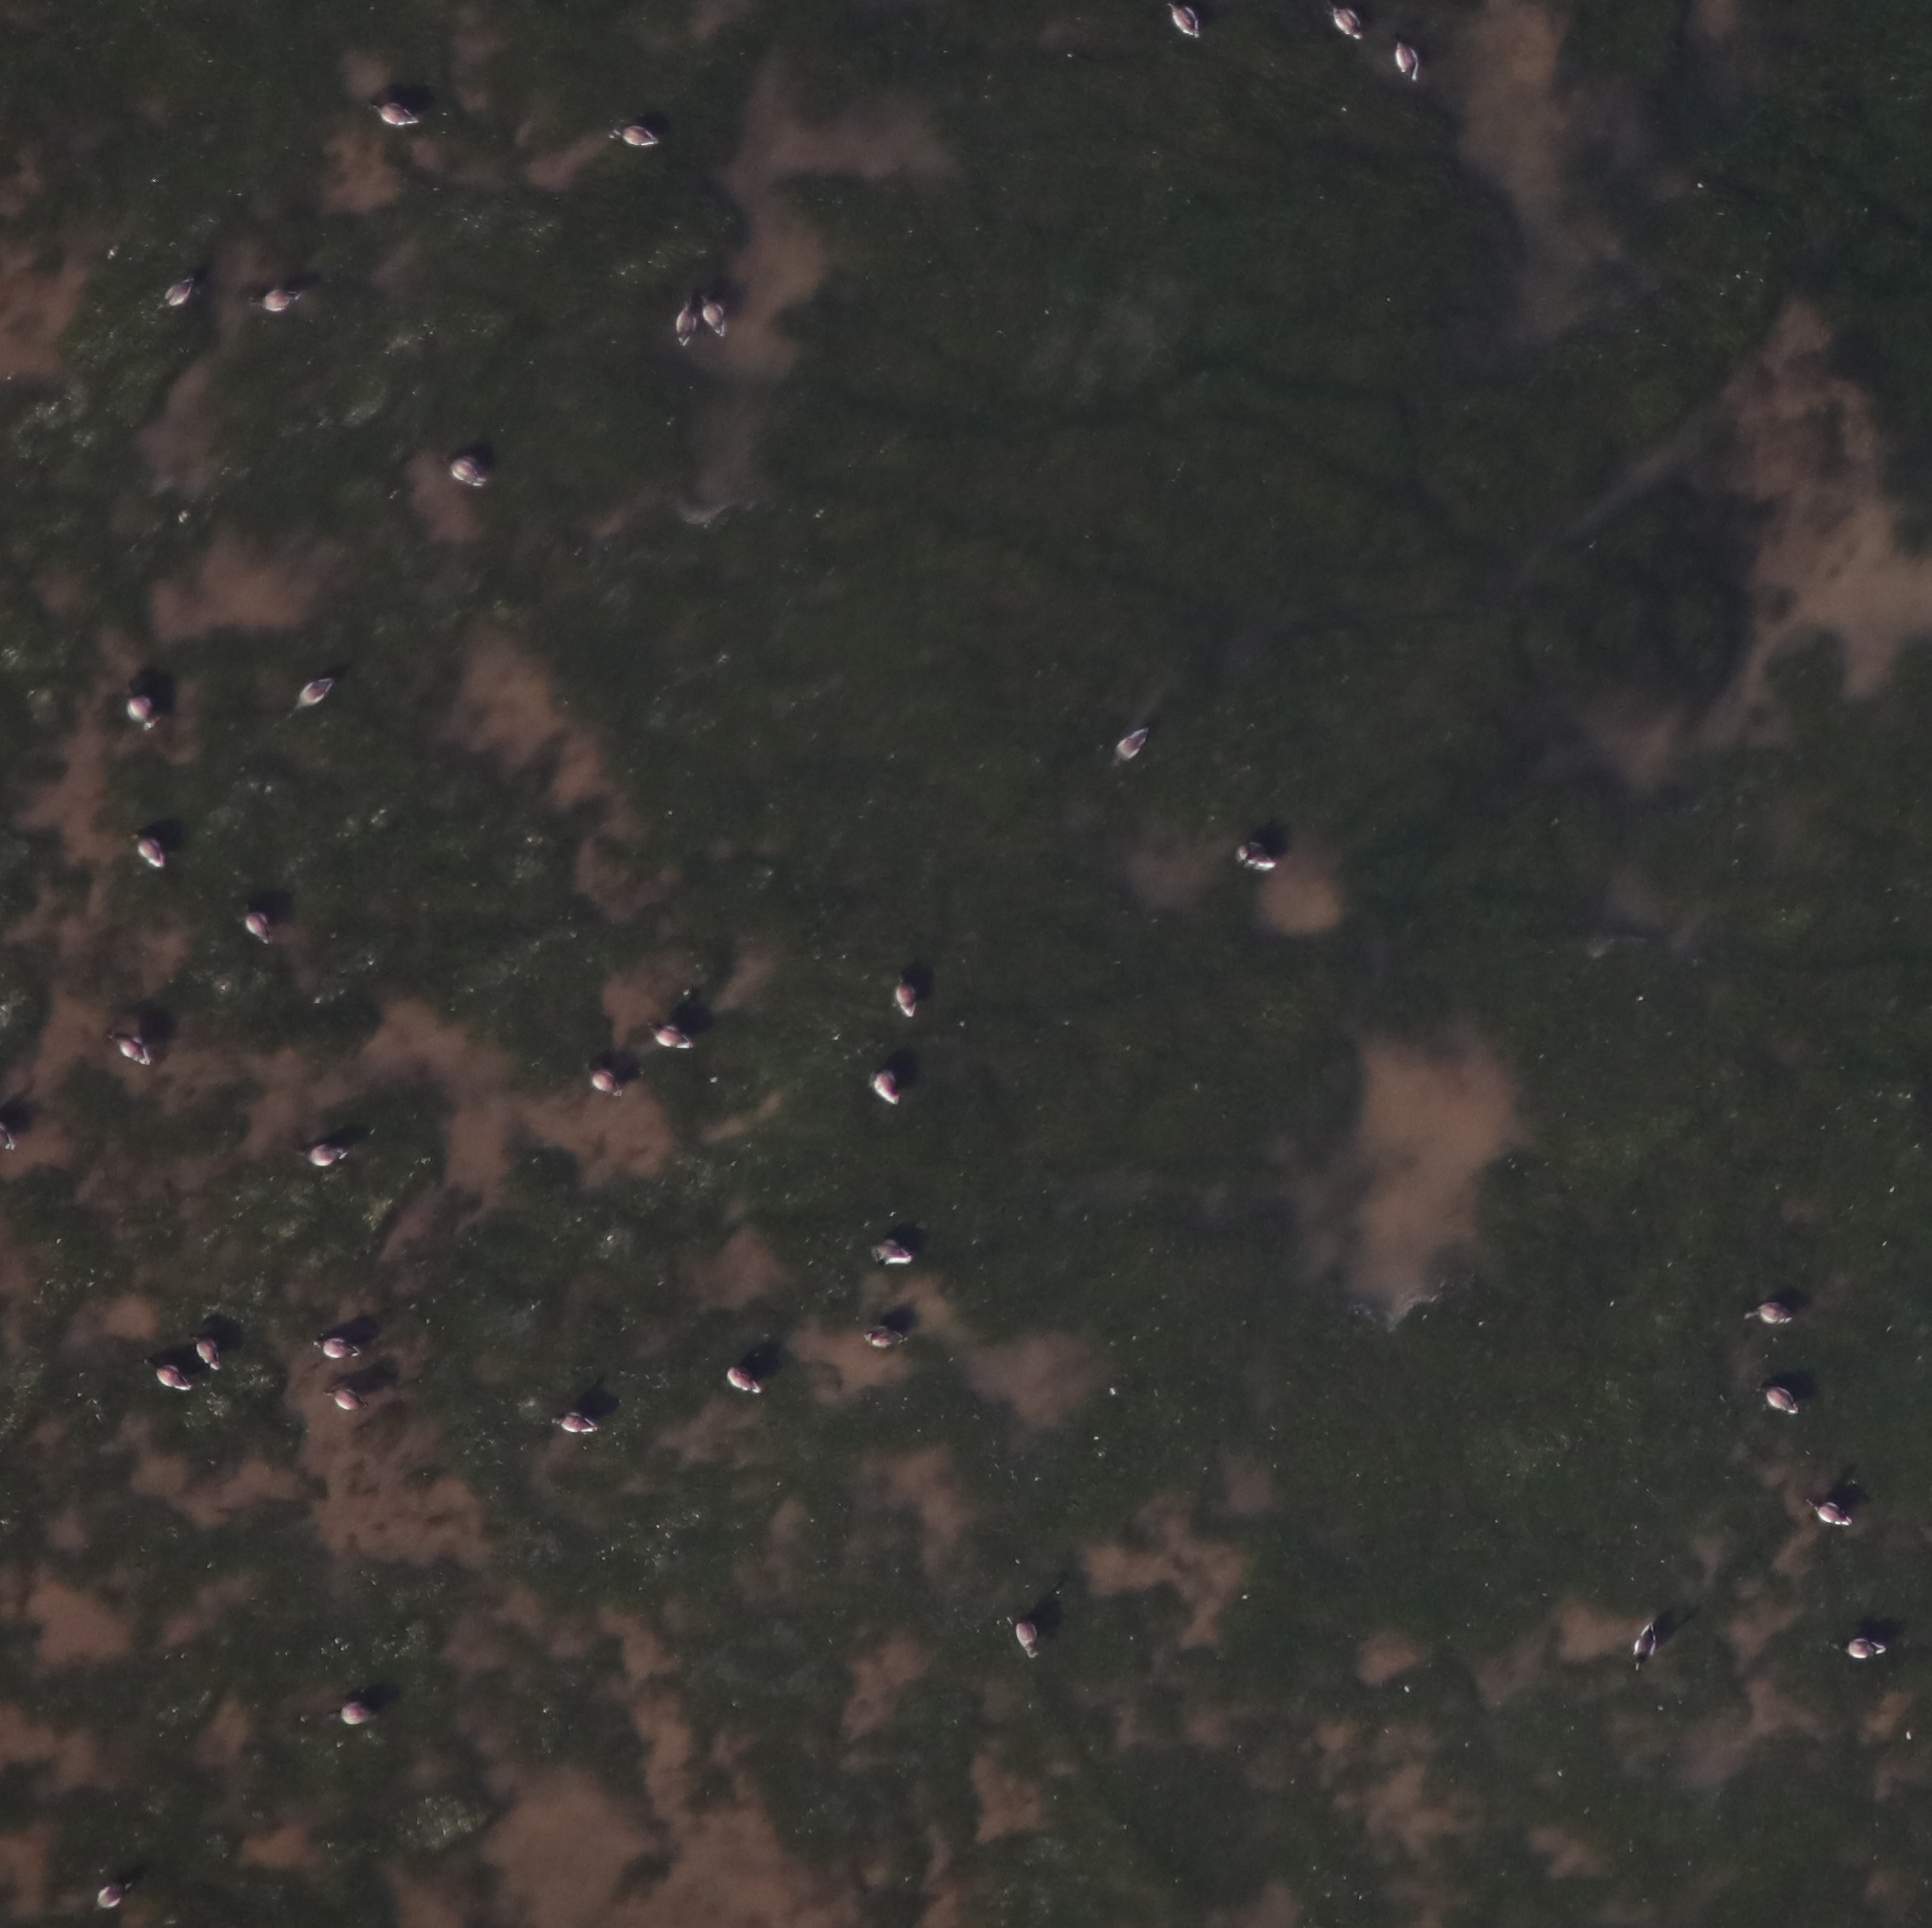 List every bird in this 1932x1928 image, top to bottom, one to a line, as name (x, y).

brant (1186, 18)
brant (1346, 21)
brant (1408, 58)
brant (394, 113)
brant (635, 136)
brant (180, 293)
brant (279, 302)
brant (712, 317)
brant (686, 323)
brant (467, 470)
brant (315, 692)
brant (141, 710)
brant (1132, 747)
brant (152, 850)
brant (1260, 855)
brant (260, 925)
brant (906, 996)
brant (671, 1034)
brant (133, 1049)
brant (606, 1078)
brant (888, 1085)
brant (326, 1154)
brant (893, 1252)
brant (1774, 1312)
brant (882, 1333)
brant (338, 1347)
brant (210, 1350)
brant (171, 1376)
brant (743, 1378)
brant (346, 1398)
brant (1782, 1398)
brant (576, 1421)
brant (1832, 1511)
brant (1026, 1636)
brant (1645, 1646)
brant (1865, 1646)
brant (354, 1714)
brant (110, 1895)